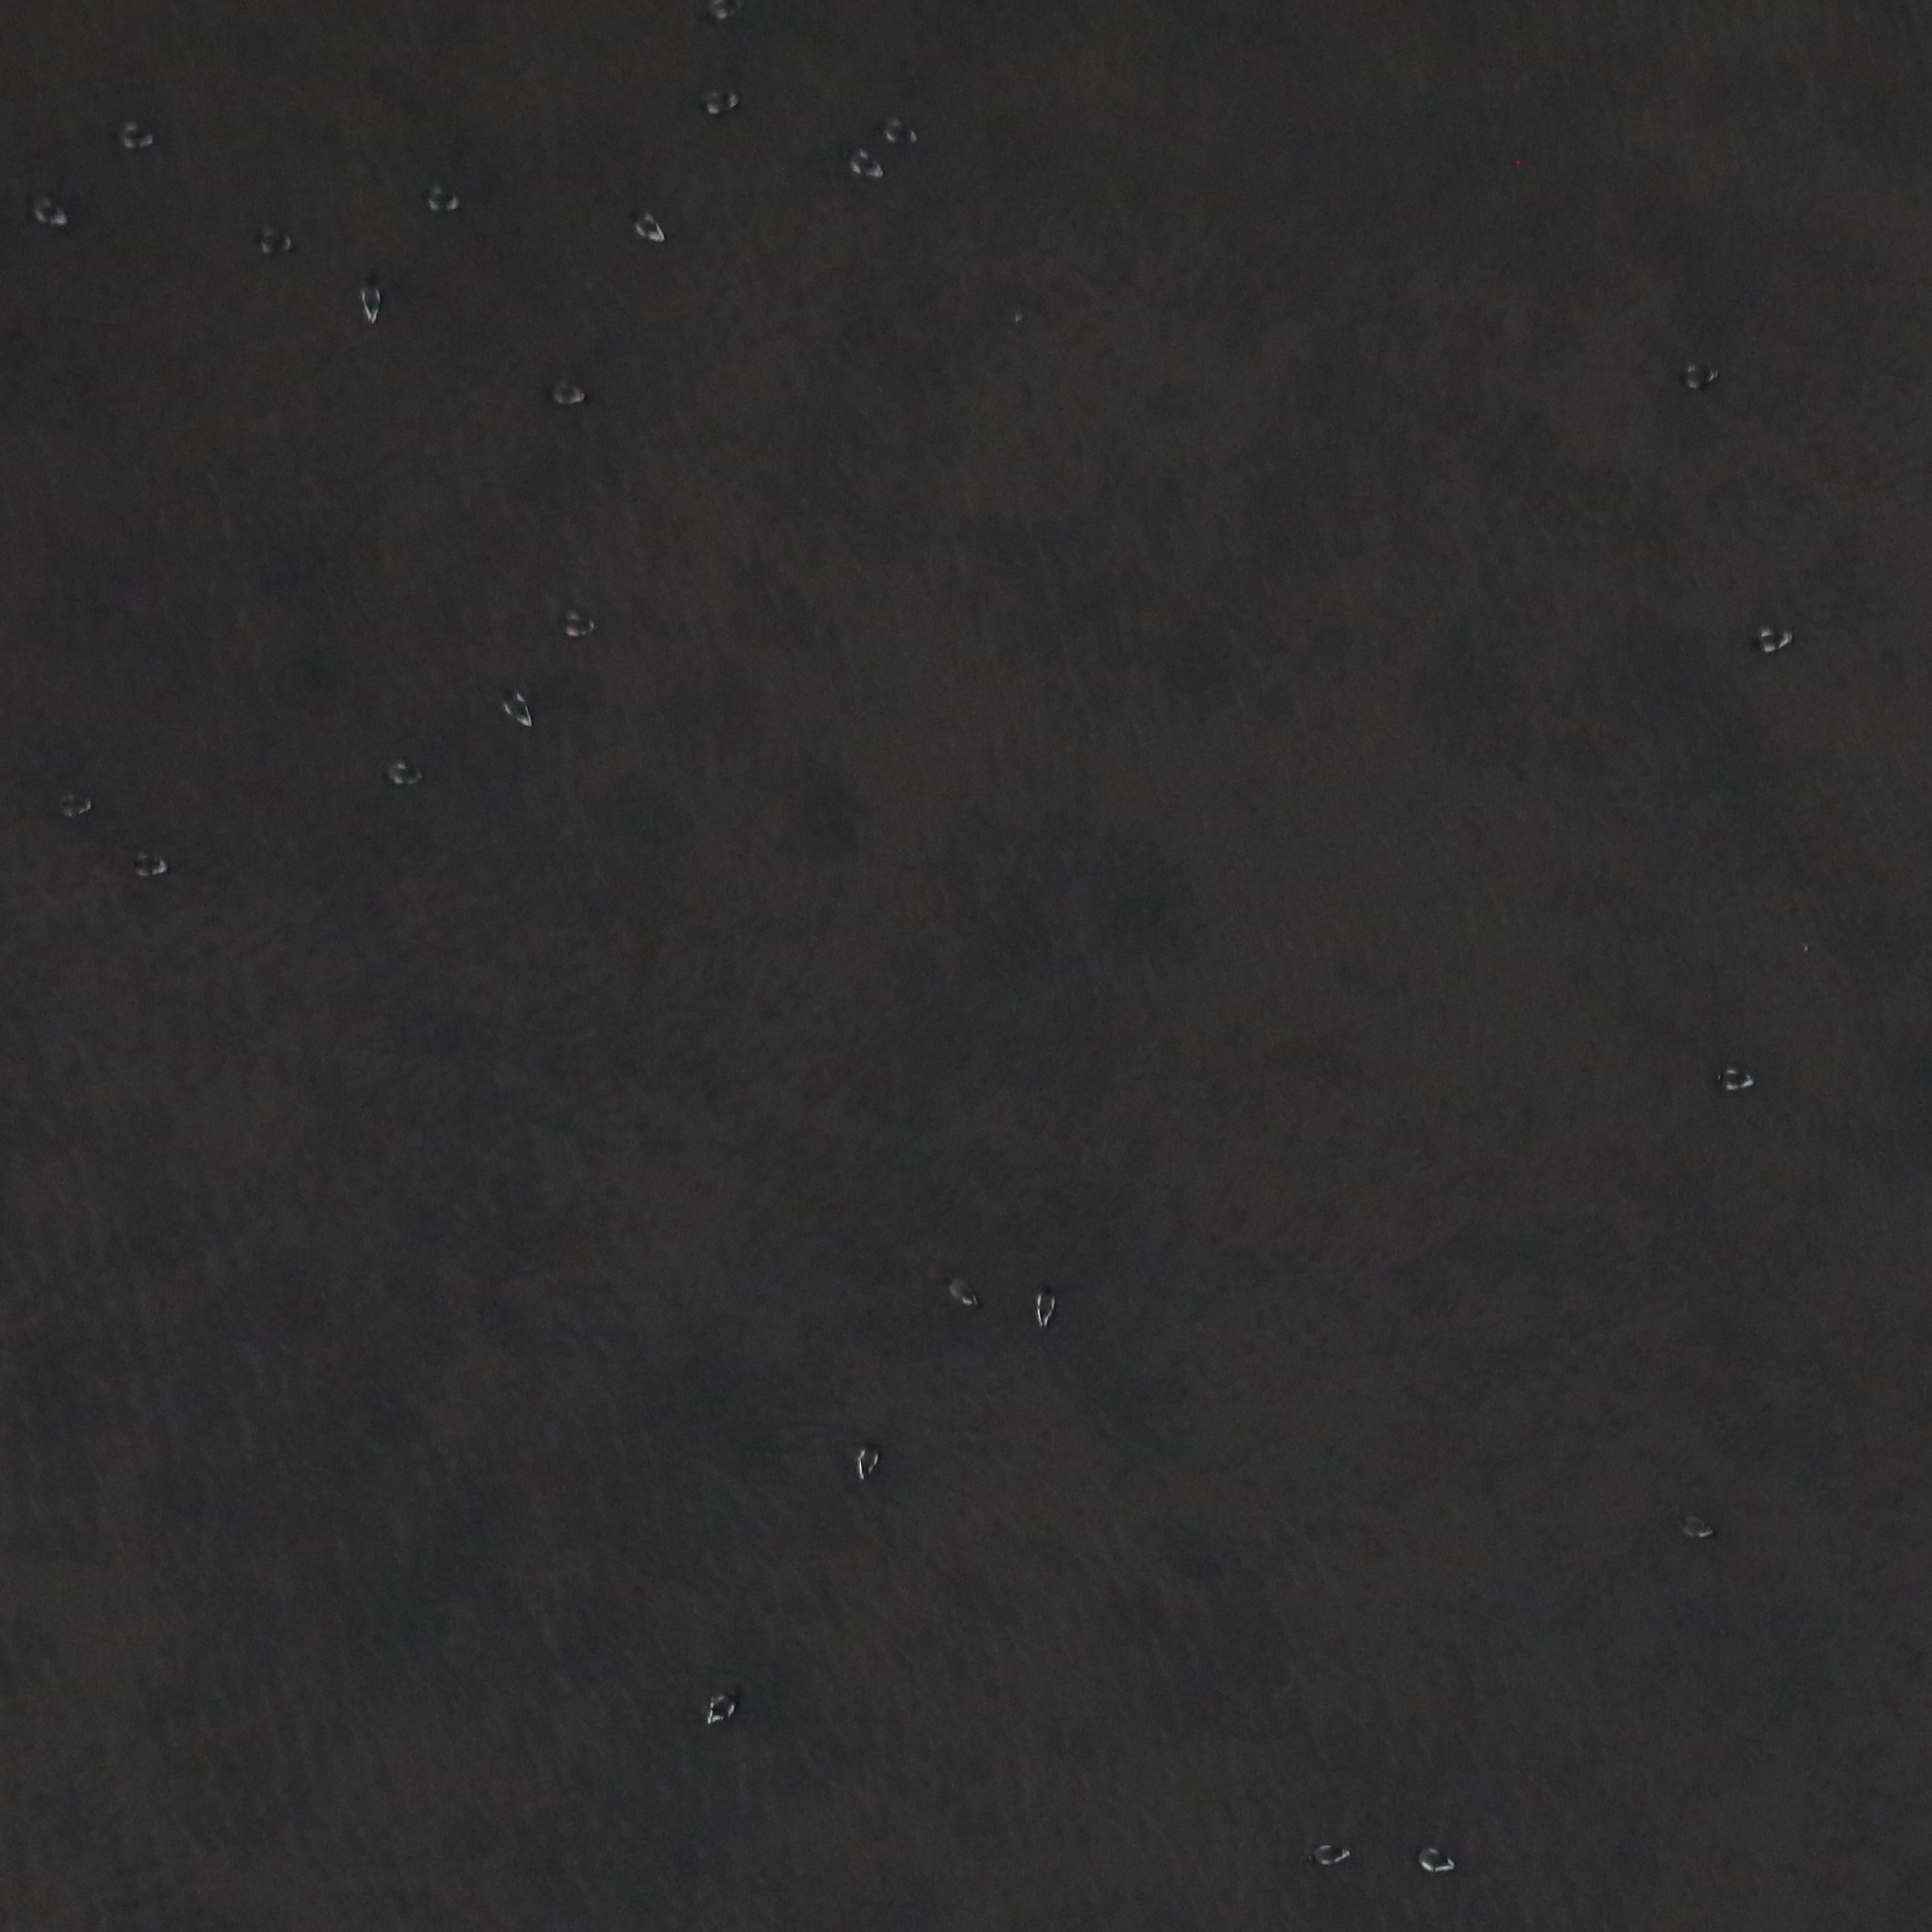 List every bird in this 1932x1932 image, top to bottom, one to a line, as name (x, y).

brant (719, 103)
brant (898, 133)
brant (134, 137)
brant (859, 163)
brant (437, 200)
brant (47, 213)
brant (647, 227)
brant (275, 242)
brant (370, 299)
brant (1697, 377)
brant (567, 394)
brant (577, 625)
brant (1772, 641)
brant (518, 708)
brant (402, 774)
brant (73, 807)
brant (148, 866)
brant (1733, 1079)
brant (960, 1292)
brant (1046, 1308)
brant (868, 1462)
brant (1694, 1526)
brant (723, 1707)
brant (1329, 1855)
brant (1434, 1858)